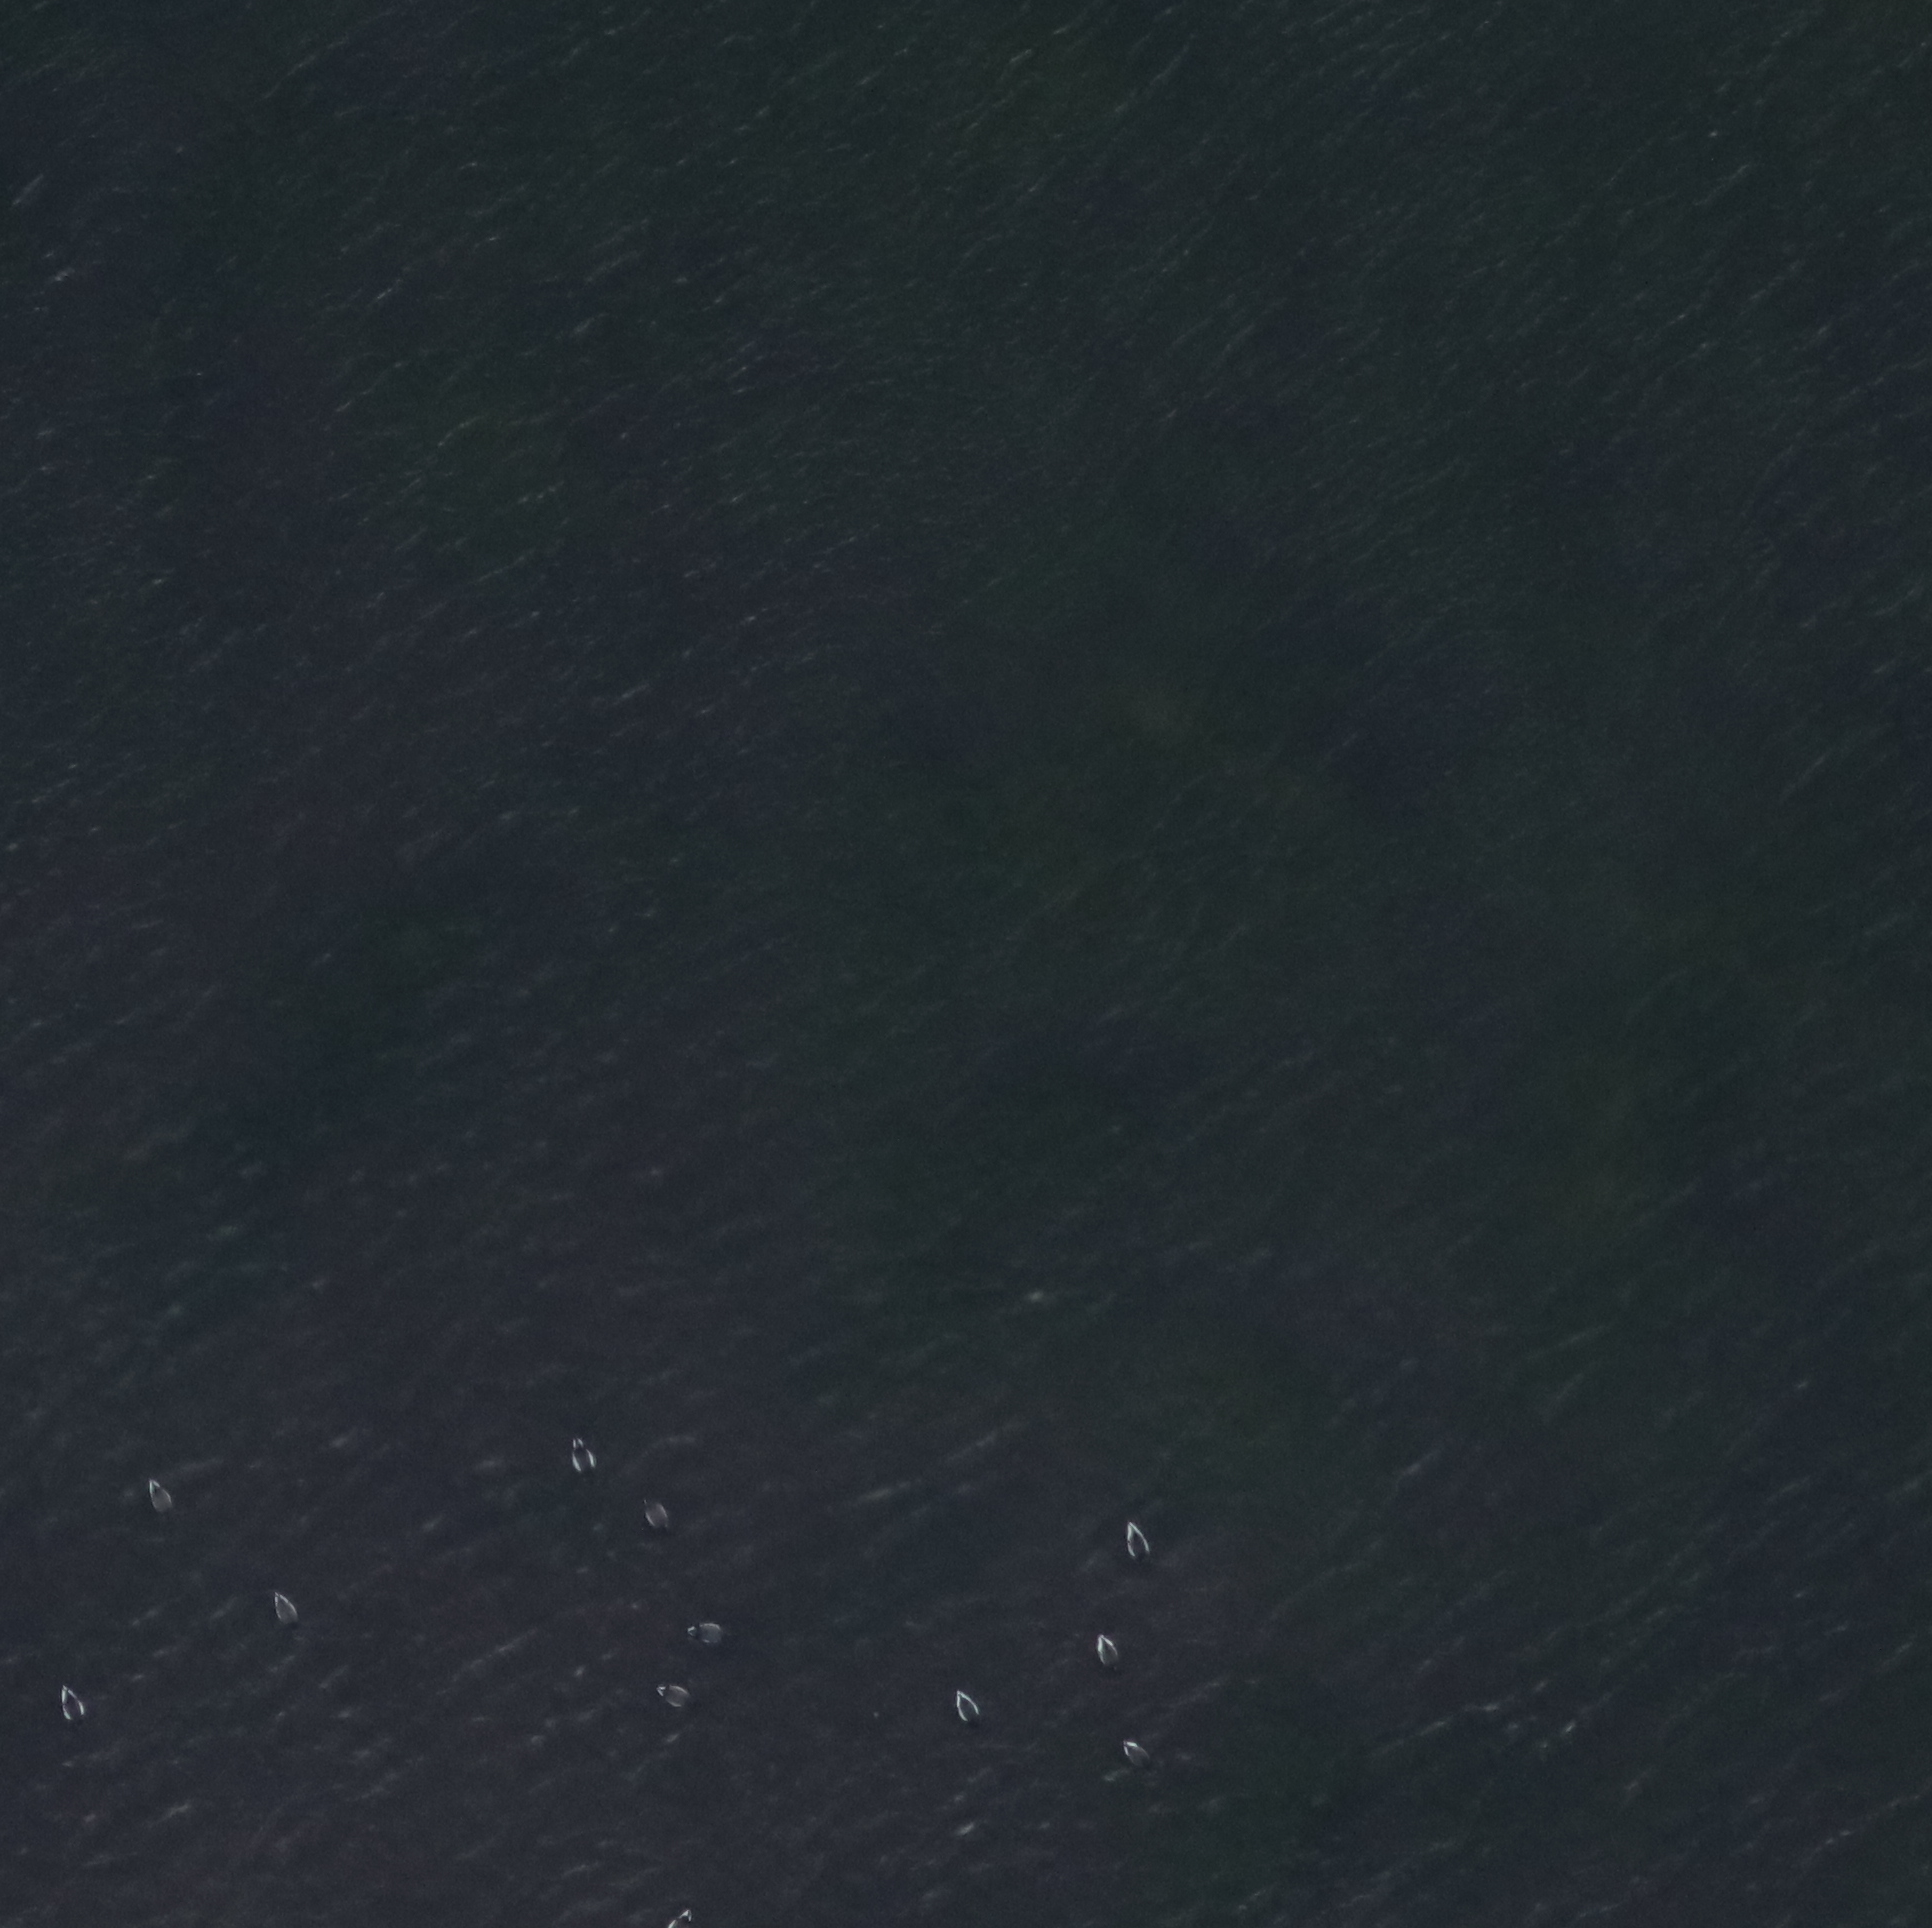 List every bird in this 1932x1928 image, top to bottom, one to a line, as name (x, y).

brant (583, 1457)
brant (162, 1498)
brant (657, 1516)
brant (1136, 1544)
brant (286, 1612)
brant (711, 1631)
brant (1108, 1652)
brant (674, 1693)
brant (74, 1705)
brant (970, 1708)
brant (1136, 1754)